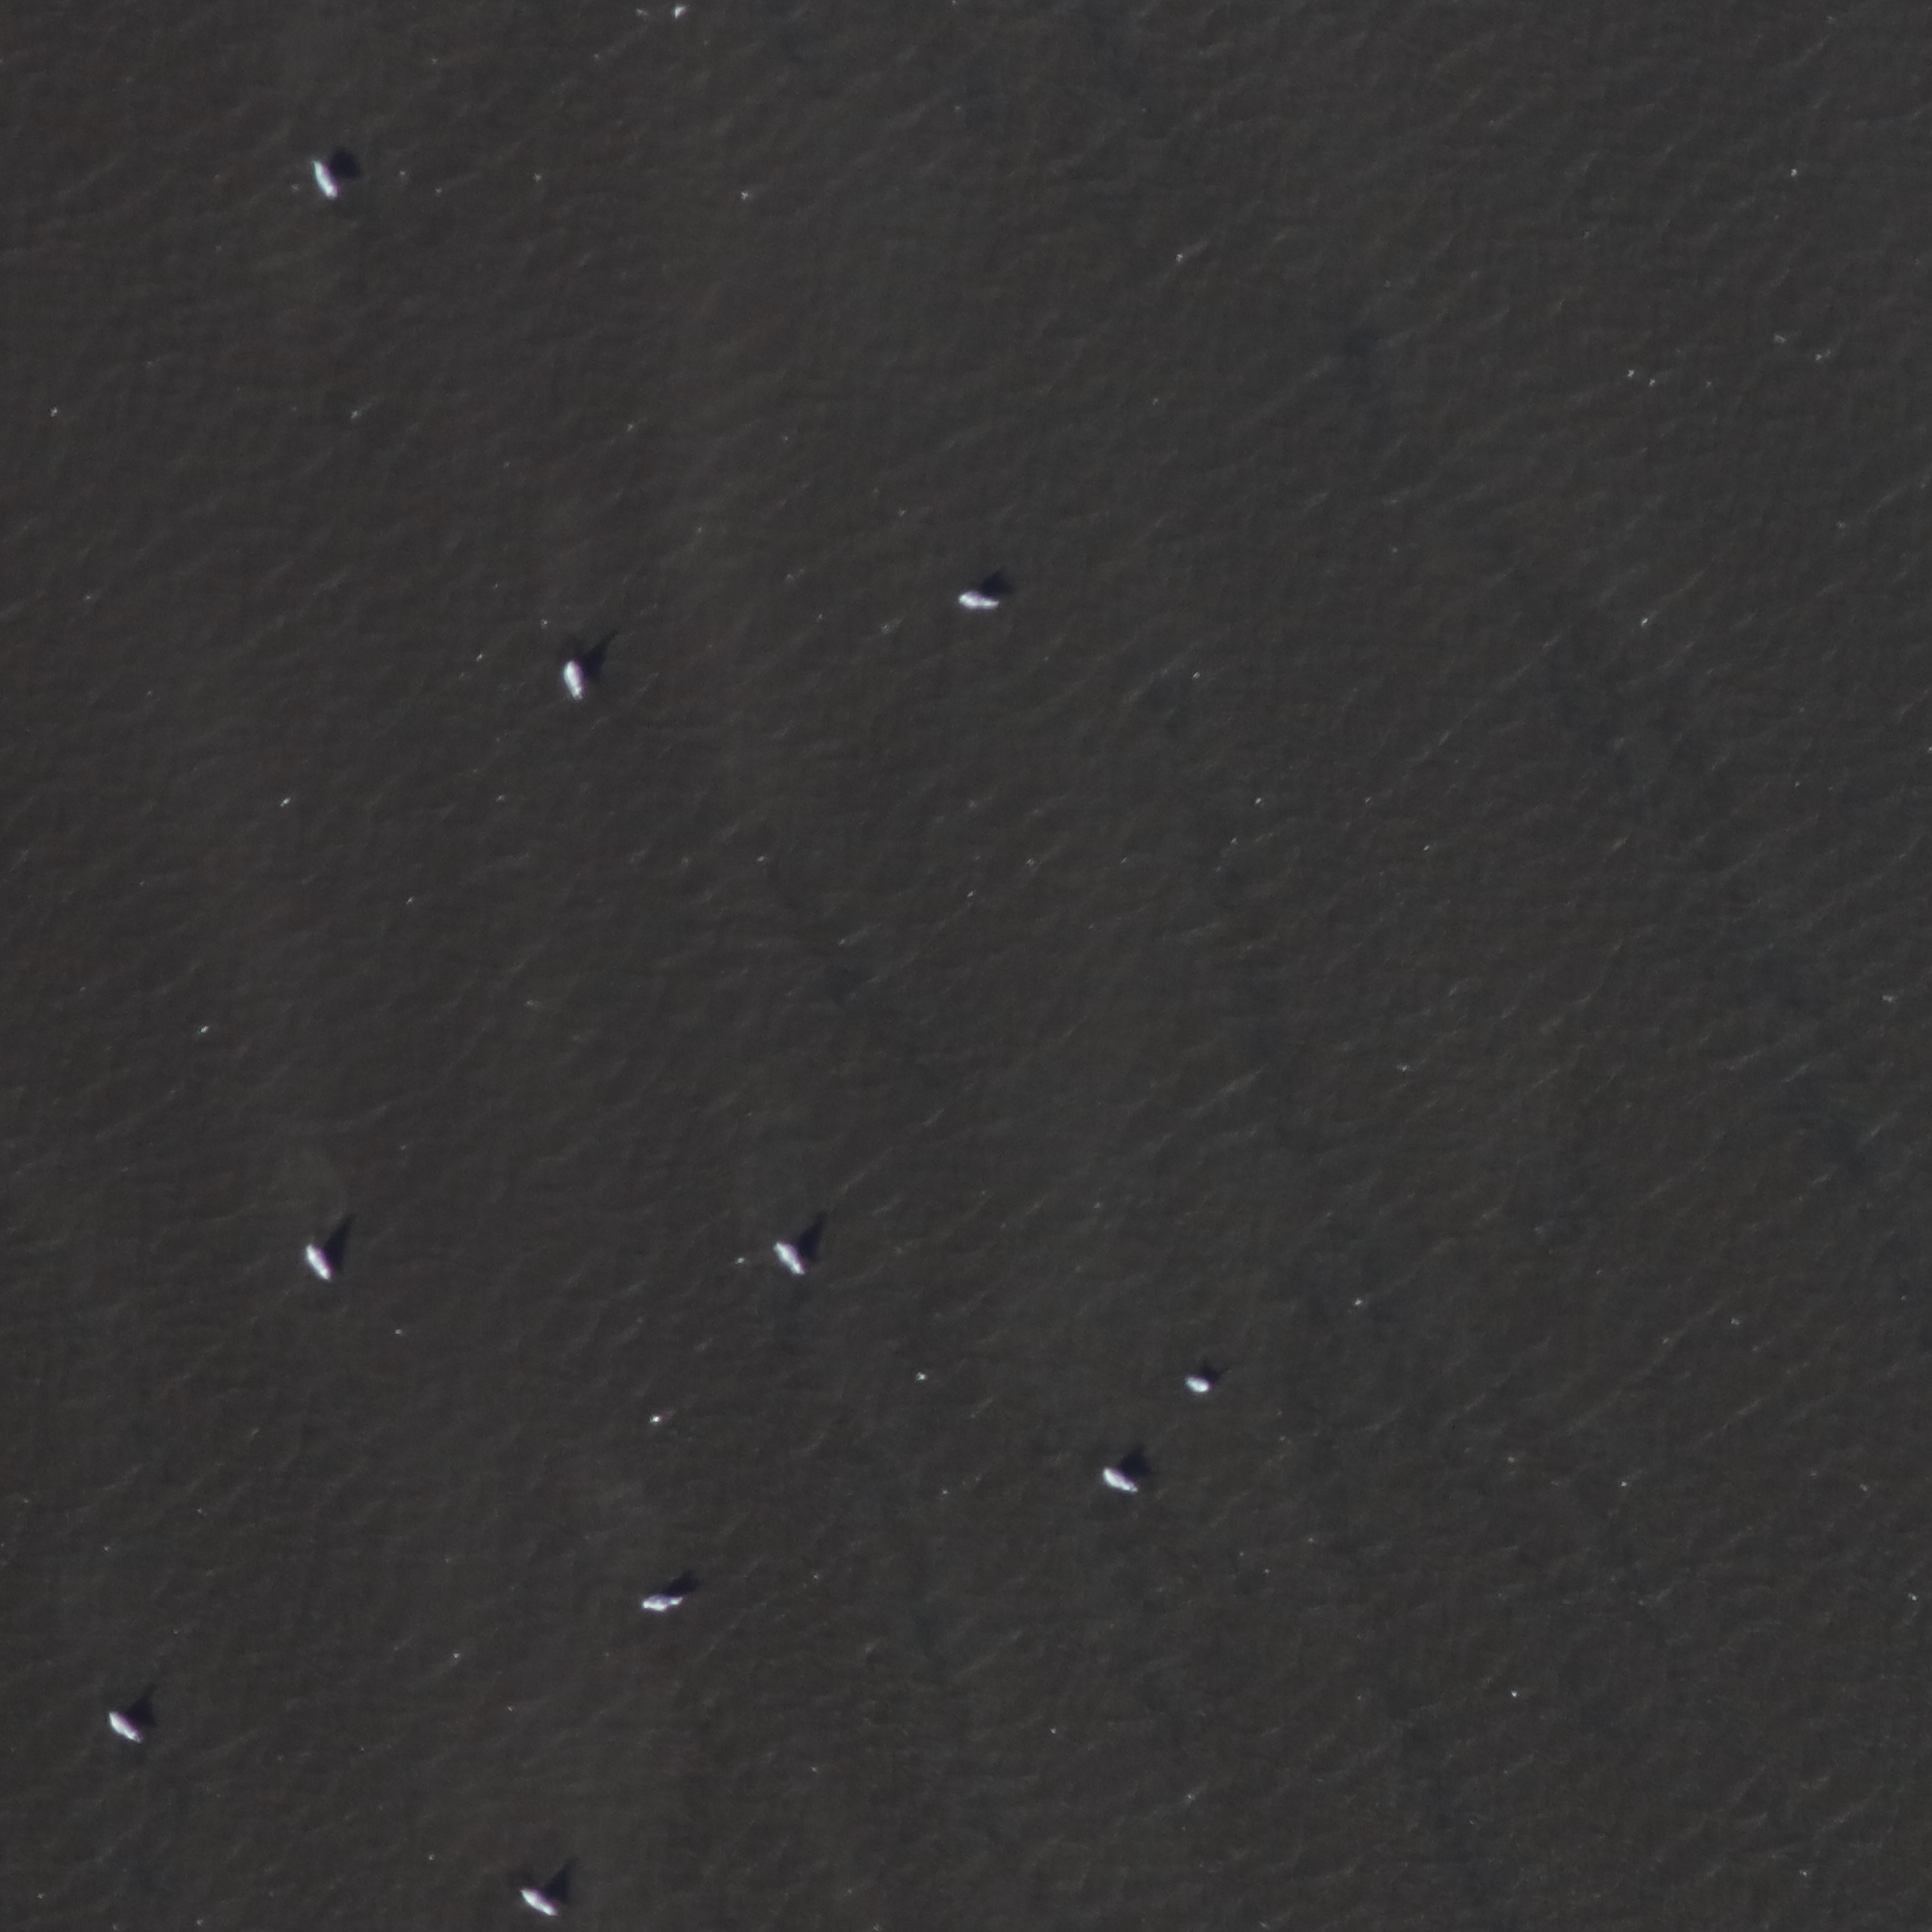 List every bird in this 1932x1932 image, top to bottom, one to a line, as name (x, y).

other bird (678, 10)
gull (326, 179)
gull (977, 600)
gull (570, 677)
gull (787, 1256)
gull (320, 1260)
gull (1200, 1388)
gull (1118, 1480)
gull (659, 1599)
gull (124, 1725)
gull (538, 1900)